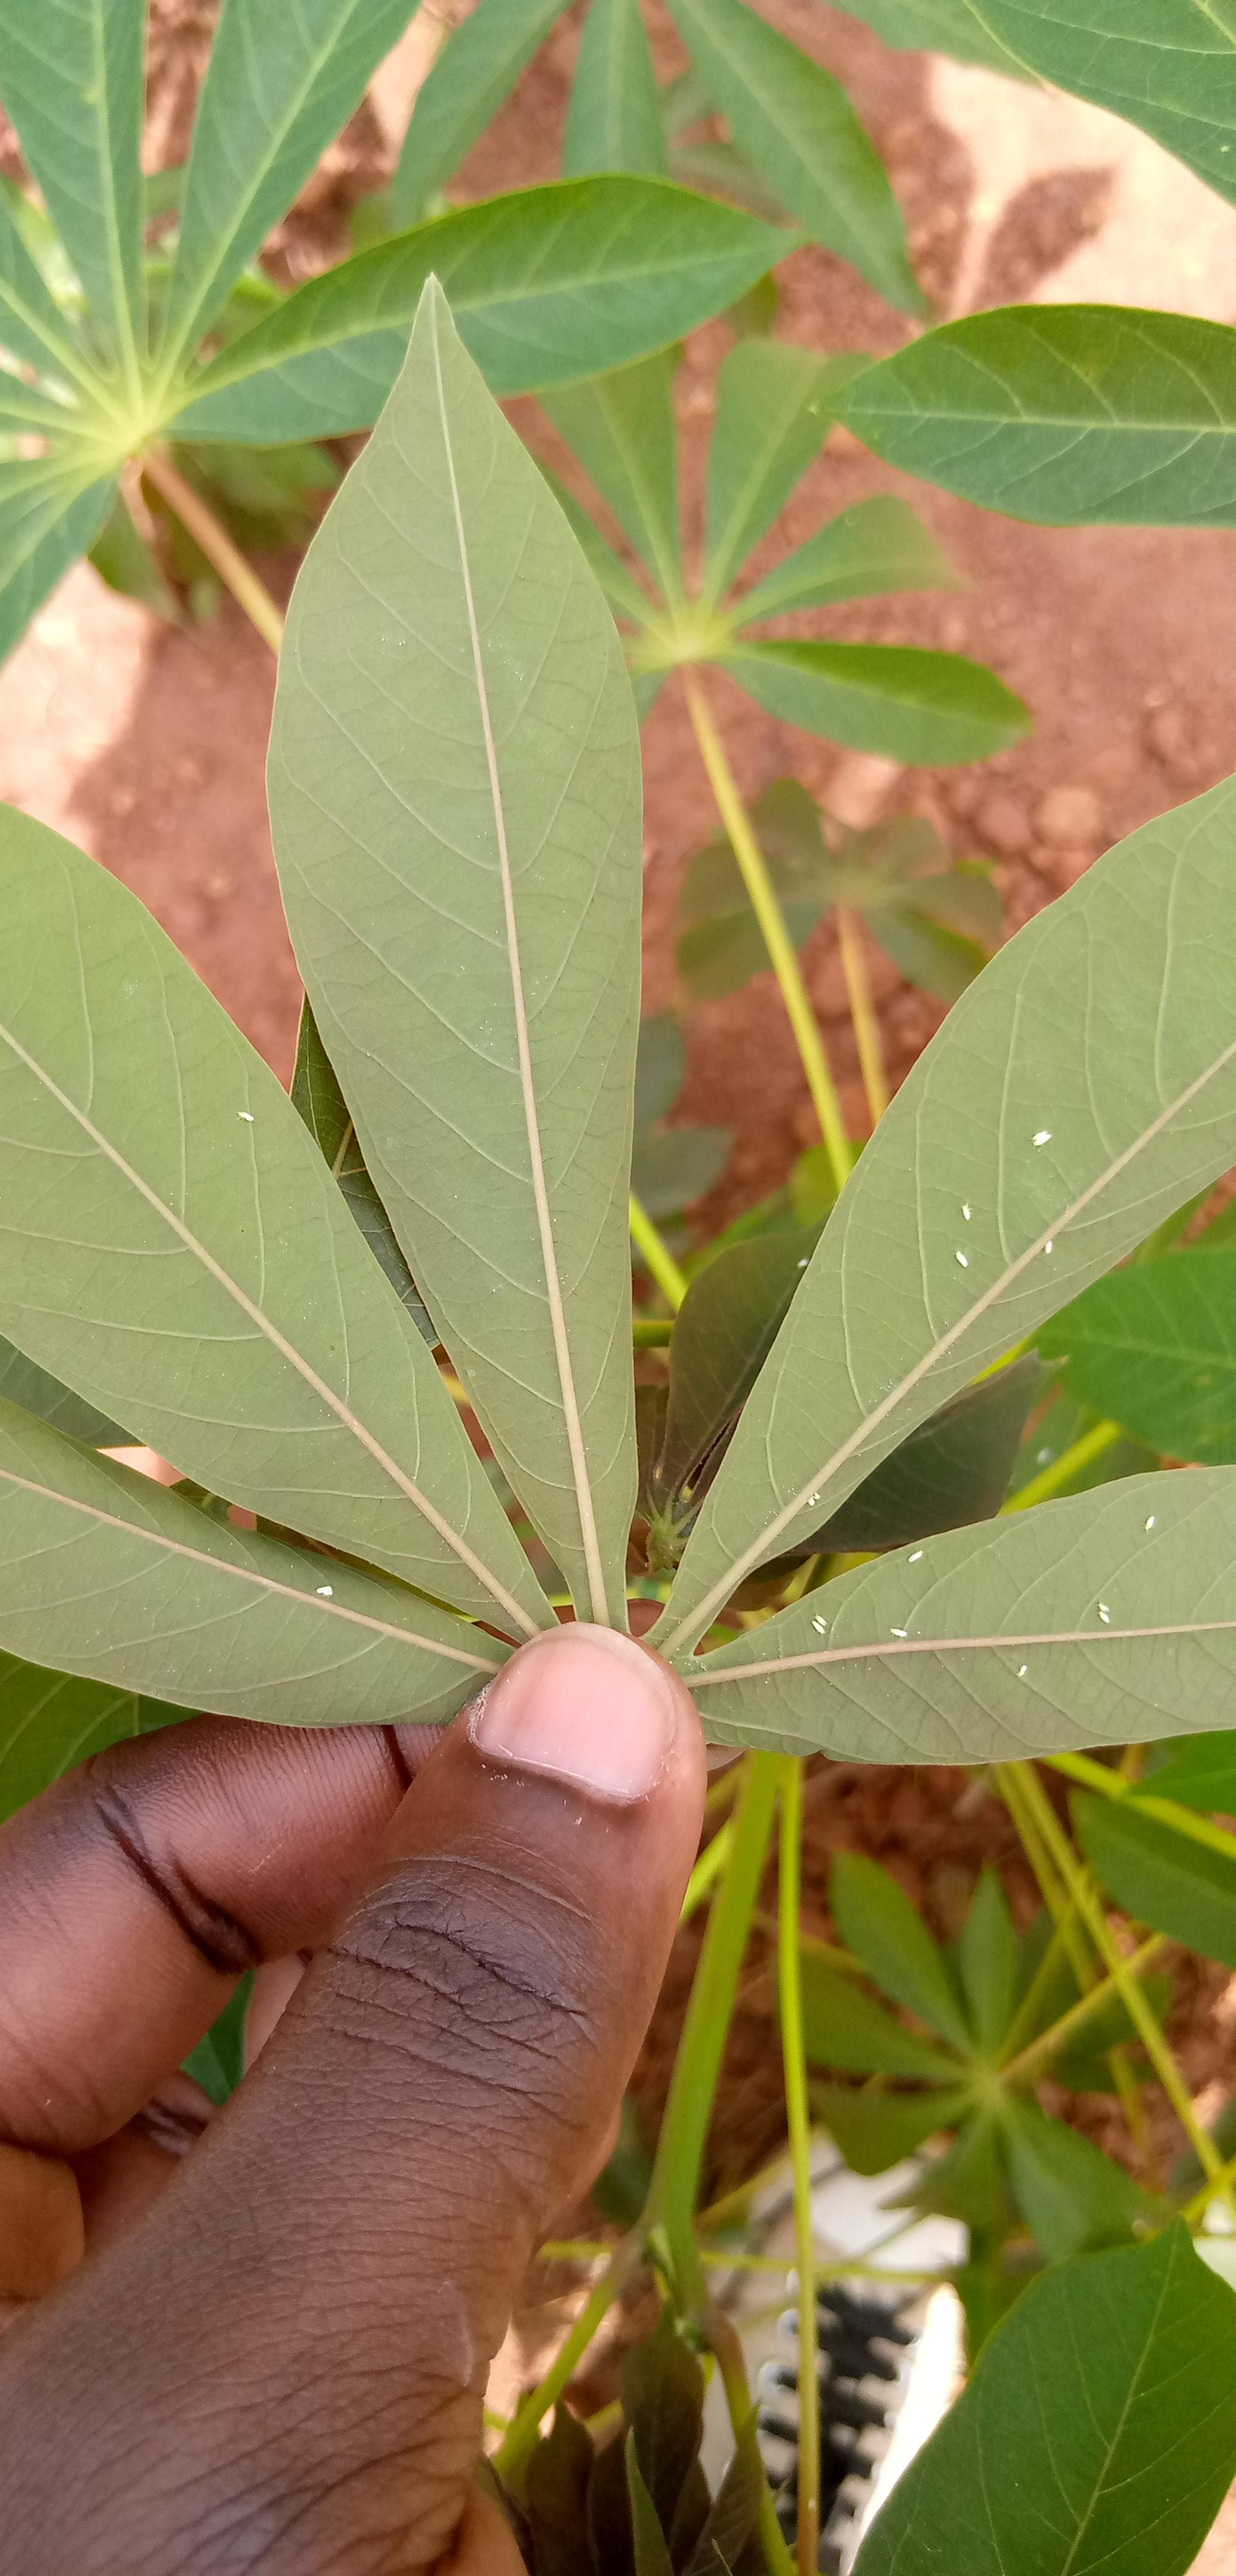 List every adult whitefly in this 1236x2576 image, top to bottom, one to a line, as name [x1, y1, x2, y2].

whitefly [235, 1110, 255, 1124]
whitefly [1032, 1130, 1049, 1141]
whitefly [1032, 1133, 1053, 1148]
whitefly [959, 1202, 975, 1223]
whitefly [1043, 1239, 1054, 1256]
whitefly [952, 1247, 969, 1270]
whitefly [794, 1256, 809, 1271]
whitefly [812, 1491, 821, 1502]
whitefly [806, 1497, 816, 1507]
whitefly [1142, 1513, 1158, 1533]
whitefly [906, 1548, 927, 1567]
whitefly [314, 1584, 335, 1598]
whitefly [1096, 1600, 1110, 1613]
whitefly [1096, 1609, 1112, 1625]
whitefly [814, 1613, 829, 1627]
whitefly [810, 1618, 826, 1636]
whitefly [887, 1626, 908, 1640]
whitefly [1016, 1663, 1029, 1680]